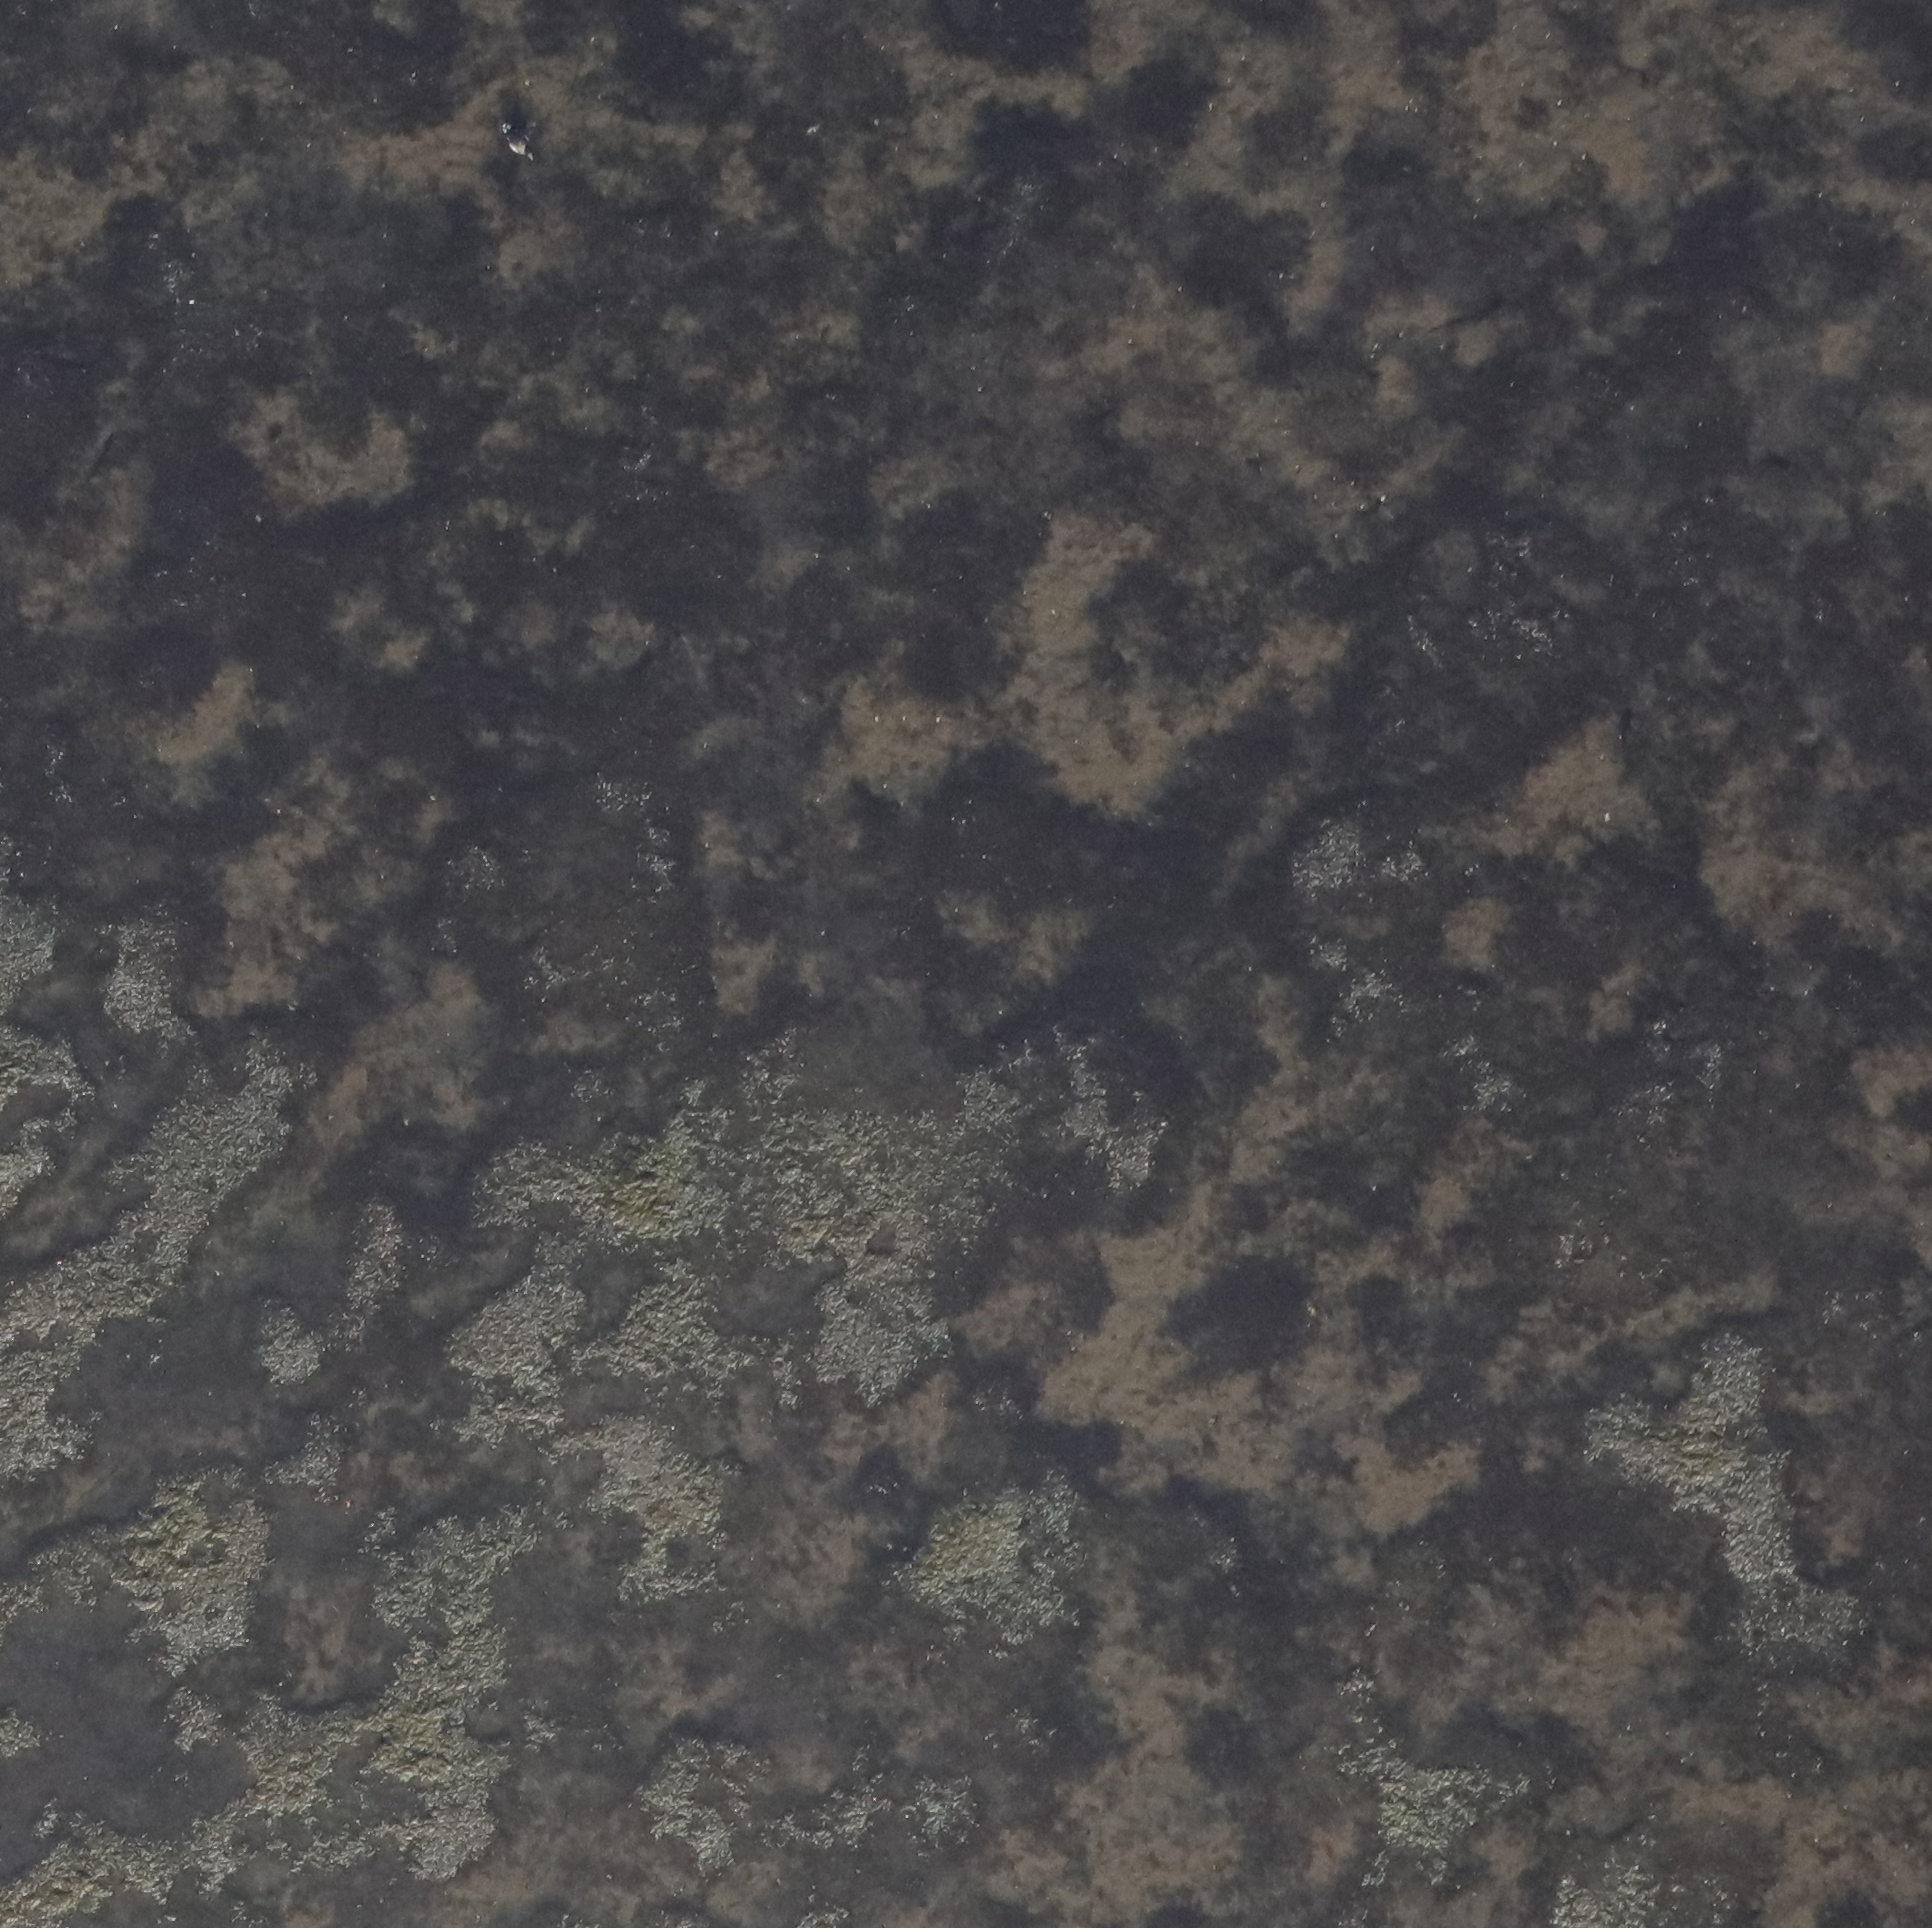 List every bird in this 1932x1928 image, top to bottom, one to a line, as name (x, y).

brant (518, 142)